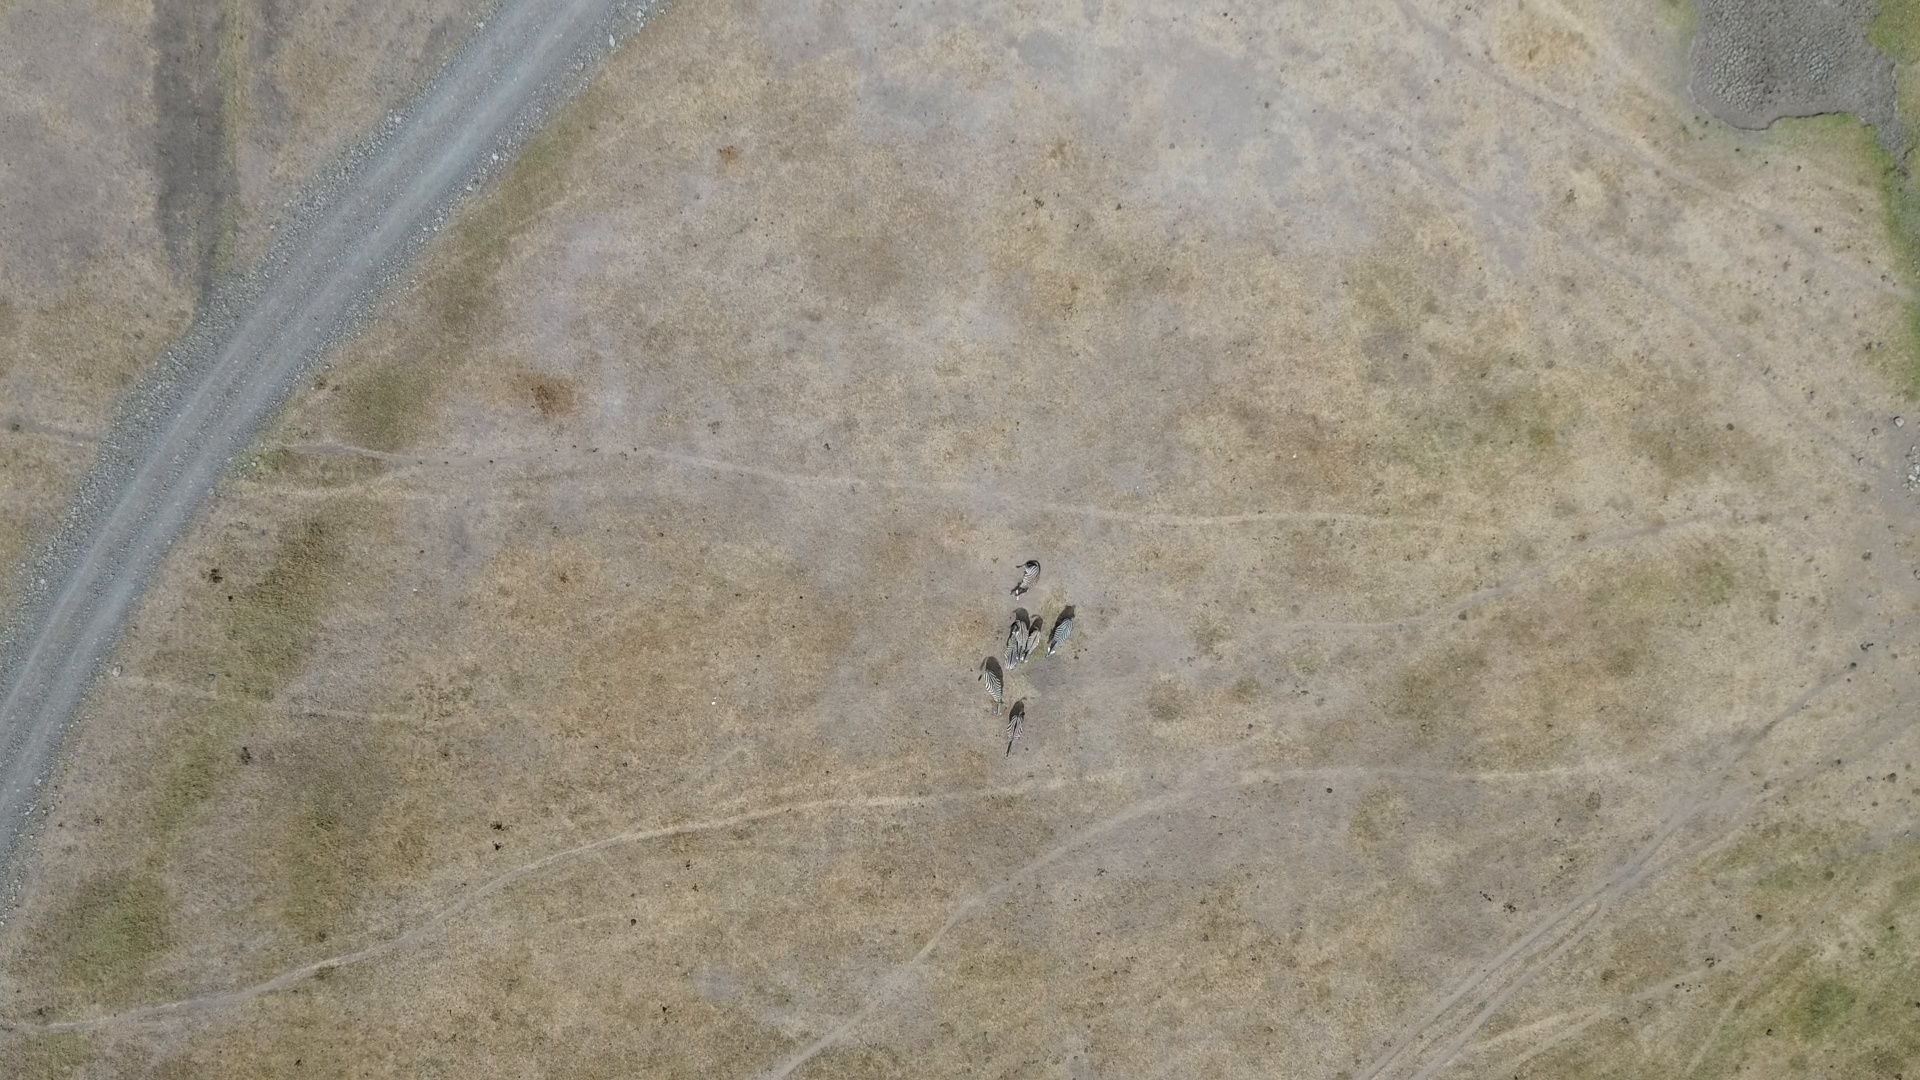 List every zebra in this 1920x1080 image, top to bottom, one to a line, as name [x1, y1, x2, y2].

zebra [1010, 560, 1041, 601]
zebra [1046, 620, 1072, 657]
zebra [1016, 621, 1029, 662]
zebra [1004, 630, 1017, 670]
zebra [1021, 630, 1041, 664]
zebra [983, 670, 1002, 716]
zebra [1004, 714, 1024, 755]